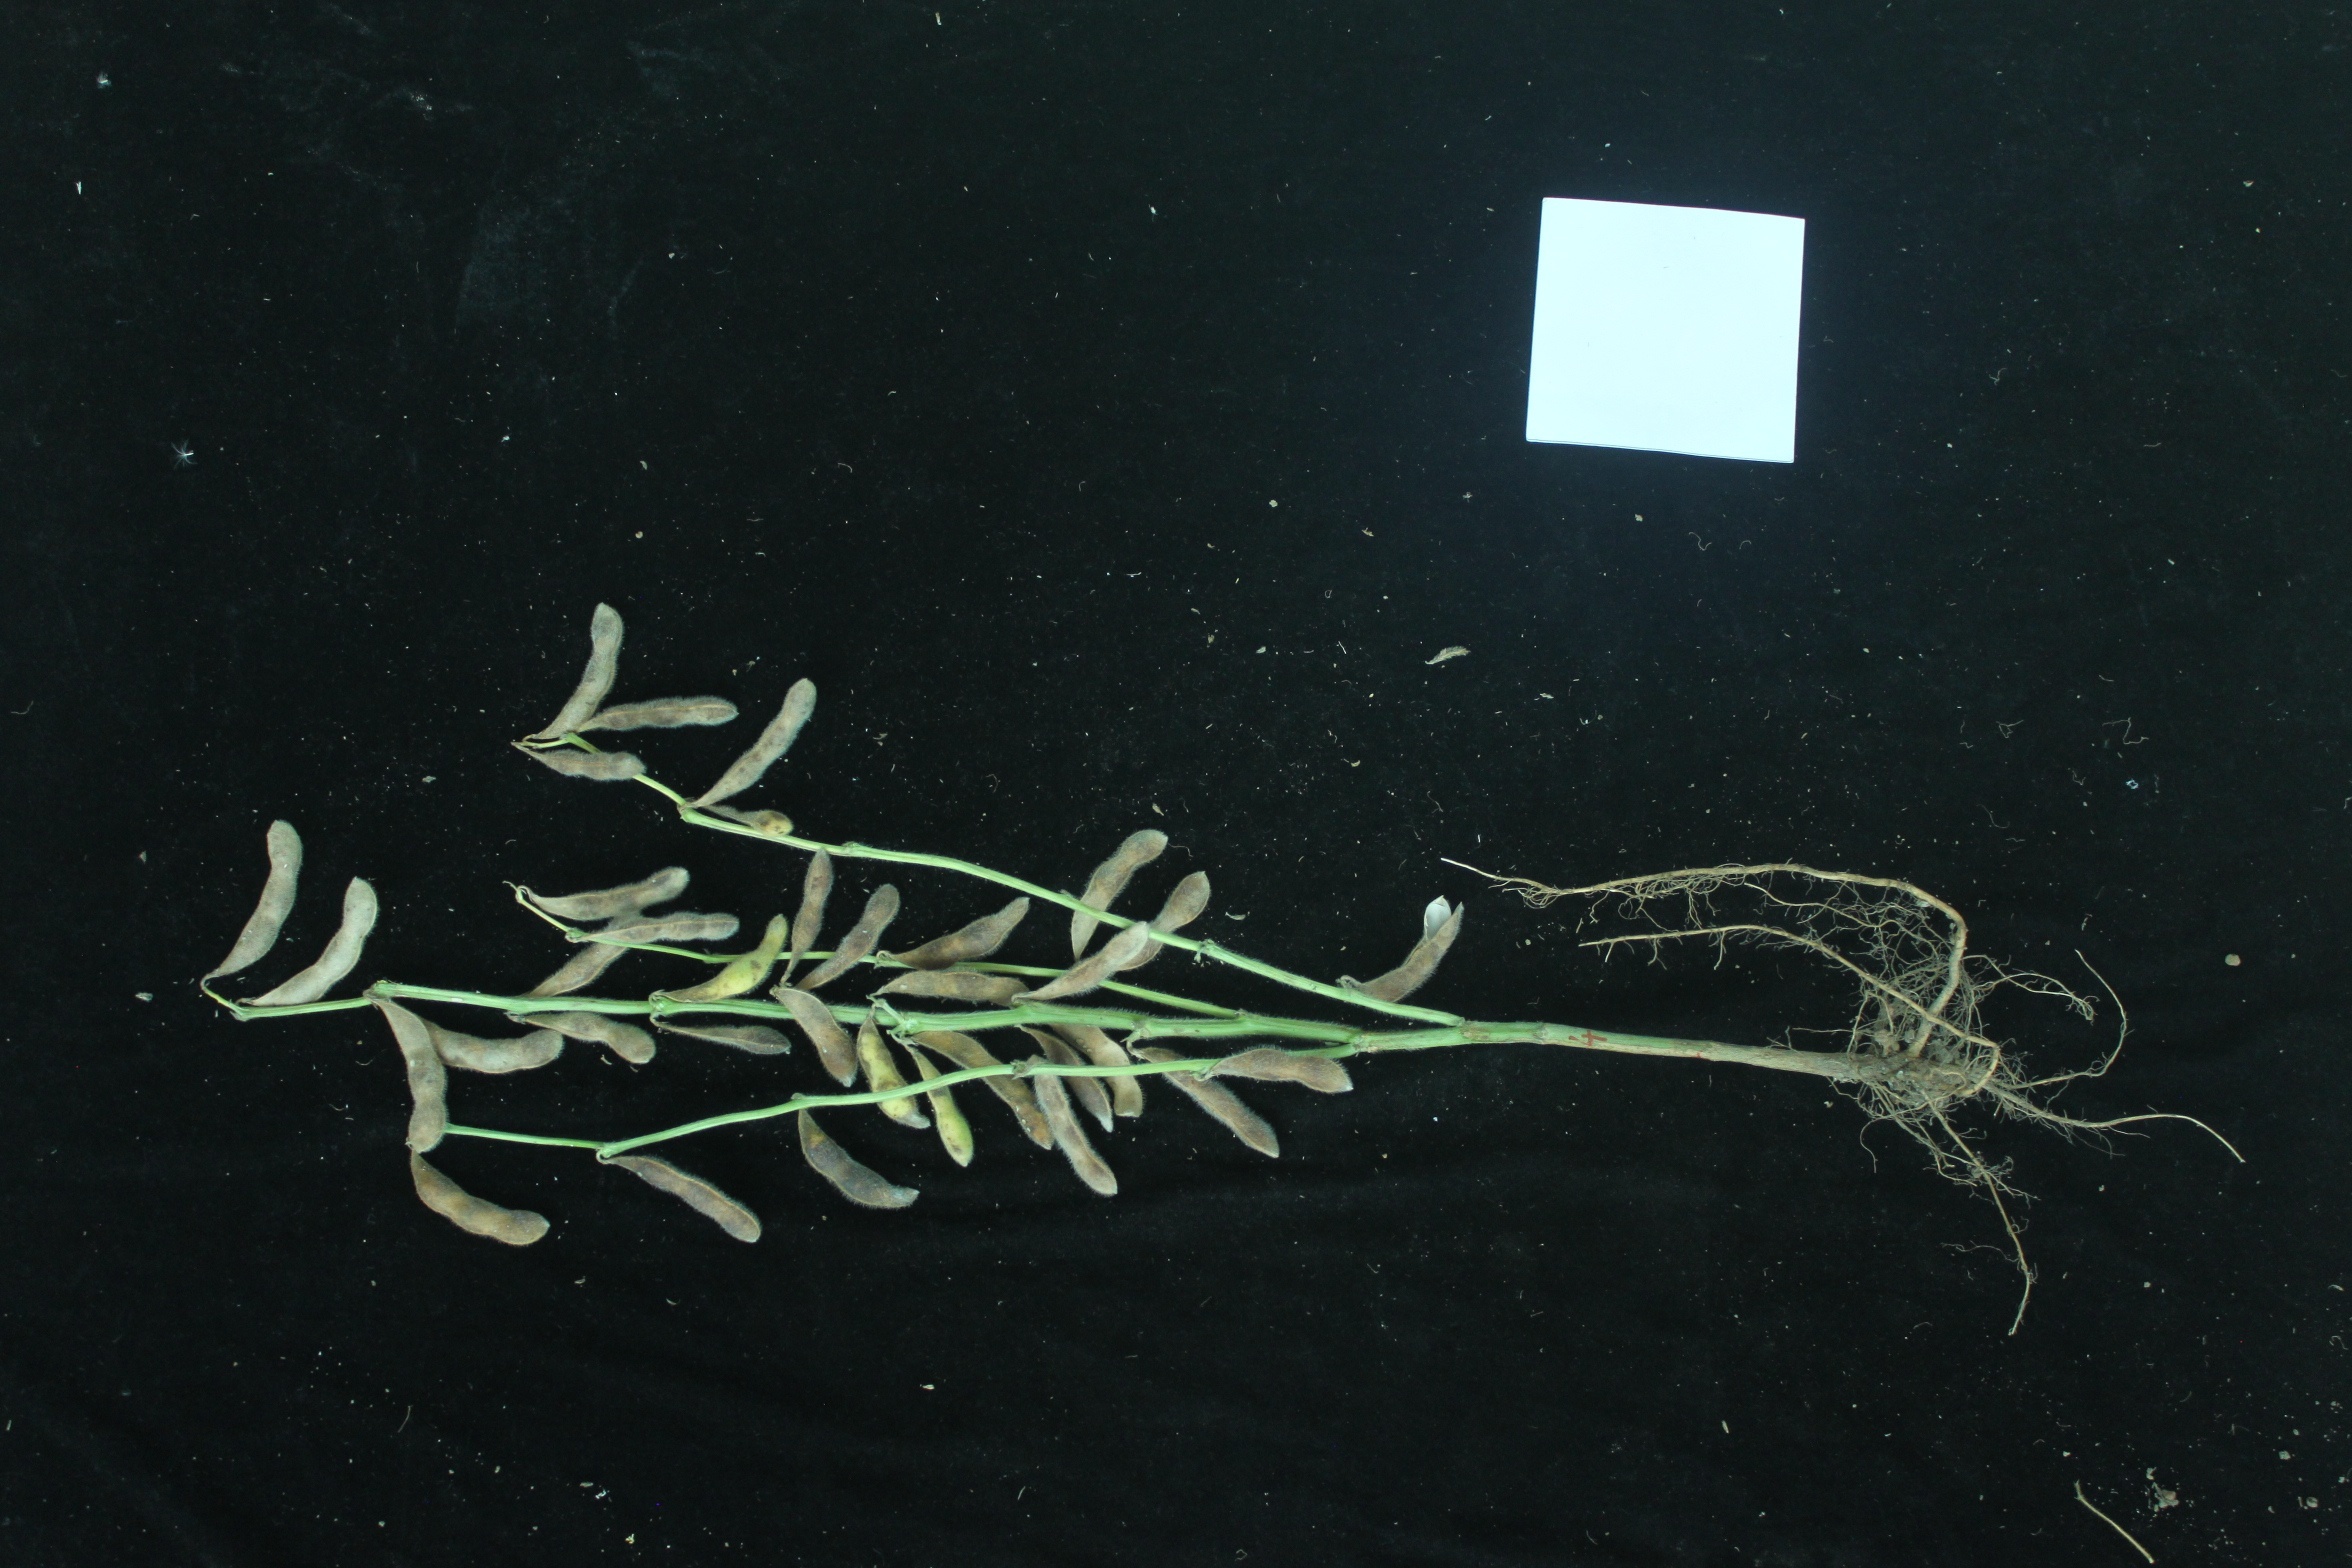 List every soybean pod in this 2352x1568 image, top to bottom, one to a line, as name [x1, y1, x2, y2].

soybean pod [531, 606, 622, 738]
soybean pod [687, 679, 814, 807]
soybean pod [576, 698, 737, 732]
soybean pod [530, 750, 646, 781]
soybean pod [701, 805, 793, 834]
soybean pod [208, 821, 302, 978]
soybean pod [1070, 831, 1167, 959]
soybean pod [784, 848, 832, 978]
soybean pod [526, 870, 690, 920]
soybean pod [1115, 872, 1210, 972]
soybean pod [243, 879, 377, 1006]
soybean pod [798, 886, 898, 988]
soybean pod [884, 898, 1028, 968]
soybean pod [1349, 904, 1462, 1003]
soybean pod [528, 913, 644, 997]
soybean pod [573, 913, 739, 942]
soybean pod [660, 916, 786, 1003]
soybean pod [1018, 922, 1145, 1000]
soybean pod [873, 968, 1026, 1008]
soybean pod [770, 989, 858, 1086]
soybean pod [373, 999, 447, 1151]
soybean pod [857, 1010, 929, 1128]
soybean pod [406, 1012, 561, 1073]
soybean pod [515, 1014, 655, 1063]
soybean pod [1047, 1024, 1141, 1119]
soybean pod [668, 1028, 790, 1054]
soybean pod [1023, 1029, 1110, 1133]
soybean pod [901, 1032, 1051, 1148]
soybean pod [904, 1045, 972, 1169]
soybean pod [1134, 1049, 1279, 1159]
soybean pod [1205, 1049, 1354, 1094]
soybean pod [1034, 1060, 1117, 1195]
soybean pod [798, 1106, 918, 1209]
soybean pod [411, 1152, 549, 1245]
soybean pod [604, 1157, 760, 1241]